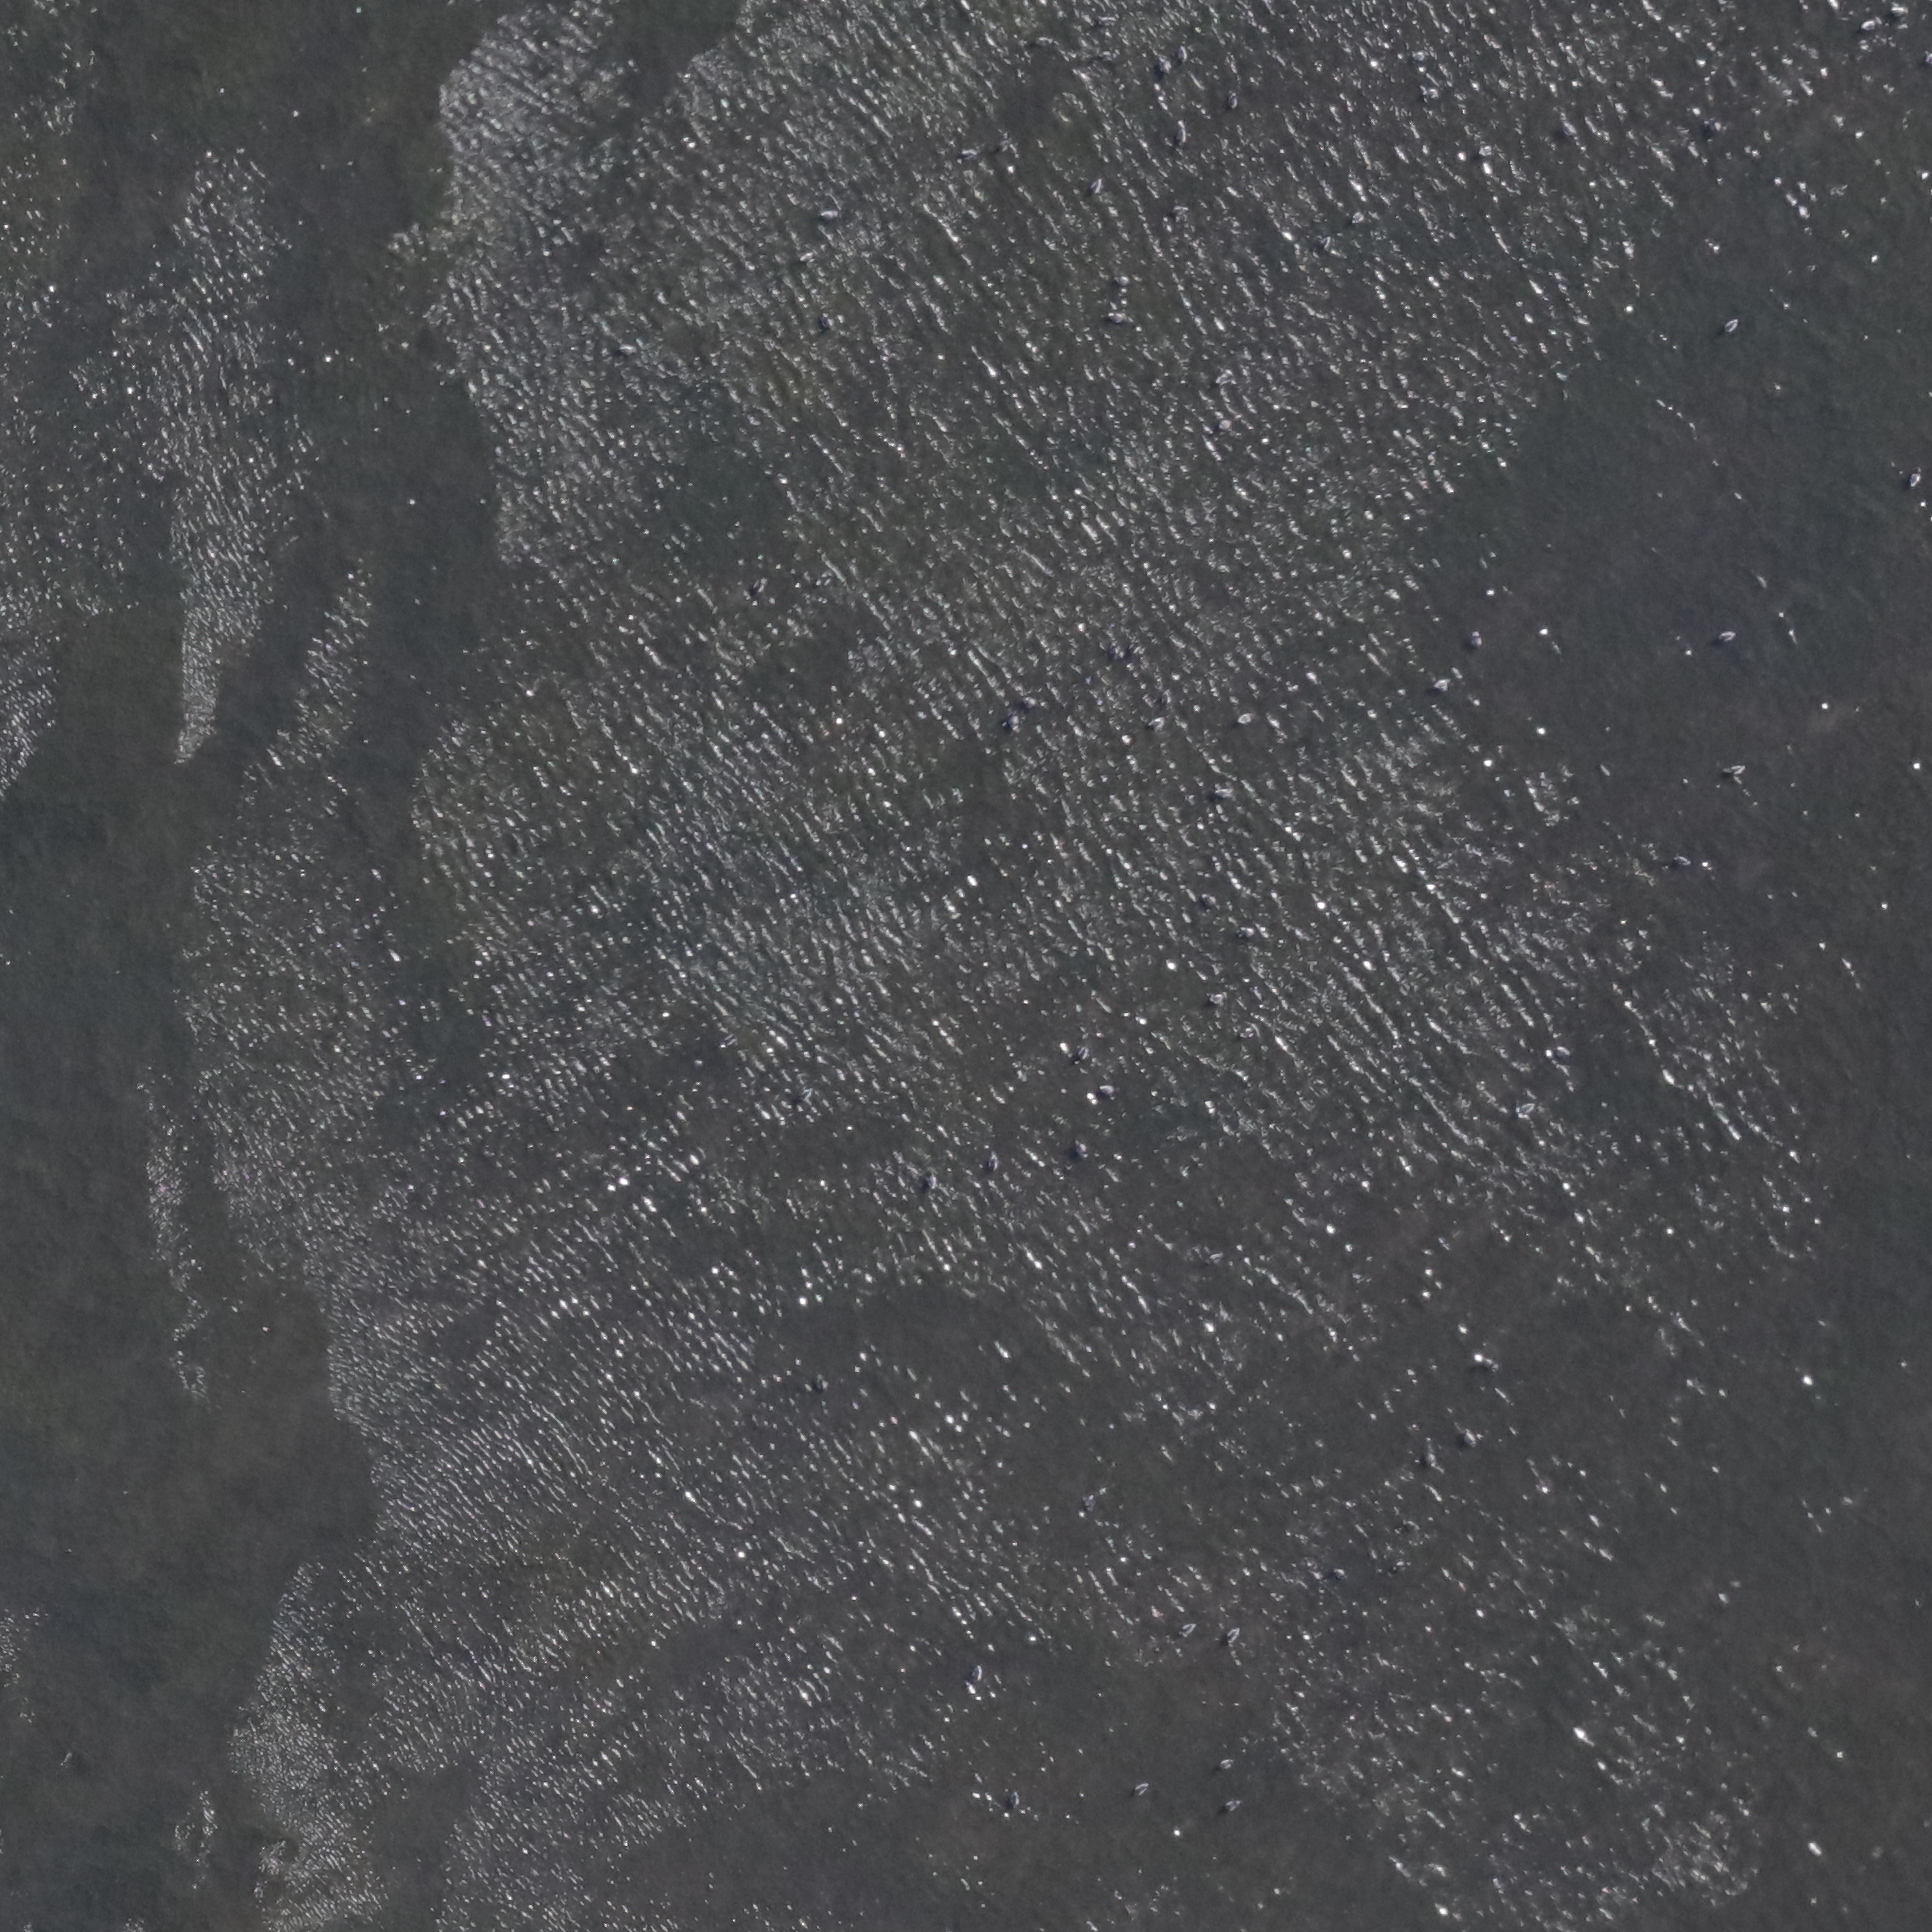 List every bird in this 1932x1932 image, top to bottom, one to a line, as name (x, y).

brant (1904, 14)
brant (1107, 16)
brant (1871, 23)
brant (1045, 43)
brant (1108, 51)
brant (1178, 53)
brant (1429, 66)
brant (1164, 70)
brant (1433, 95)
brant (1233, 101)
brant (1571, 126)
brant (1714, 129)
brant (1186, 135)
brant (1001, 141)
brant (1489, 152)
brant (976, 154)
brant (1099, 183)
brant (1179, 208)
brant (1356, 213)
brant (832, 214)
brant (1327, 243)
brant (811, 257)
brant (1130, 281)
brant (1124, 316)
brant (833, 321)
brant (1743, 322)
brant (633, 347)
brant (1233, 377)
brant (1226, 423)
brant (1914, 480)
brant (822, 571)
brant (761, 578)
brant (1732, 637)
brant (1485, 638)
brant (1126, 644)
brant (1441, 688)
brant (1164, 697)
brant (1037, 704)
brant (1161, 716)
brant (1251, 716)
brant (1001, 718)
brant (1735, 778)
brant (1224, 789)
brant (1671, 860)
brant (1207, 893)
brant (1250, 933)
brant (1219, 997)
brant (1254, 1038)
brant (726, 1044)
brant (1084, 1049)
brant (814, 1089)
brant (1107, 1096)
brant (1079, 1147)
brant (988, 1161)
brant (925, 1185)
brant (1486, 1365)
brant (814, 1382)
brant (1467, 1452)
brant (1431, 1459)
brant (1090, 1504)
brant (1415, 1521)
brant (1398, 1565)
brant (1338, 1574)
brant (1233, 1630)
brant (1186, 1631)
brant (980, 1670)
brant (1229, 1762)
brant (1140, 1785)
brant (1020, 1797)
brant (1232, 1810)